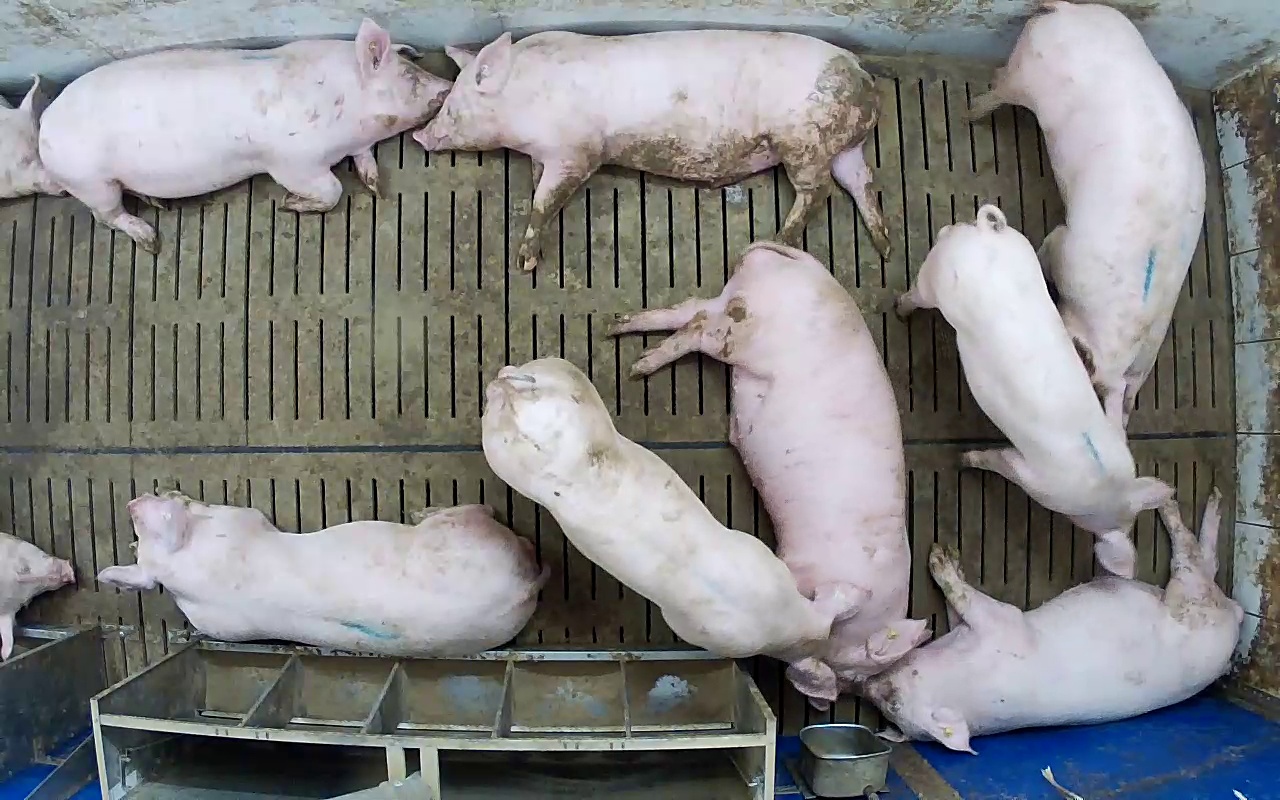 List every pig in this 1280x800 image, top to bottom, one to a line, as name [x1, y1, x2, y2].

pig [962, 0, 1191, 443]
pig [36, 17, 453, 254]
pig [410, 27, 889, 272]
pig [0, 71, 68, 201]
pig [1122, 98, 1206, 429]
pig [894, 203, 1180, 579]
pig [605, 241, 933, 712]
pig [481, 356, 875, 702]
pig [860, 485, 1247, 755]
pig [95, 489, 554, 656]
pig [1, 531, 79, 659]